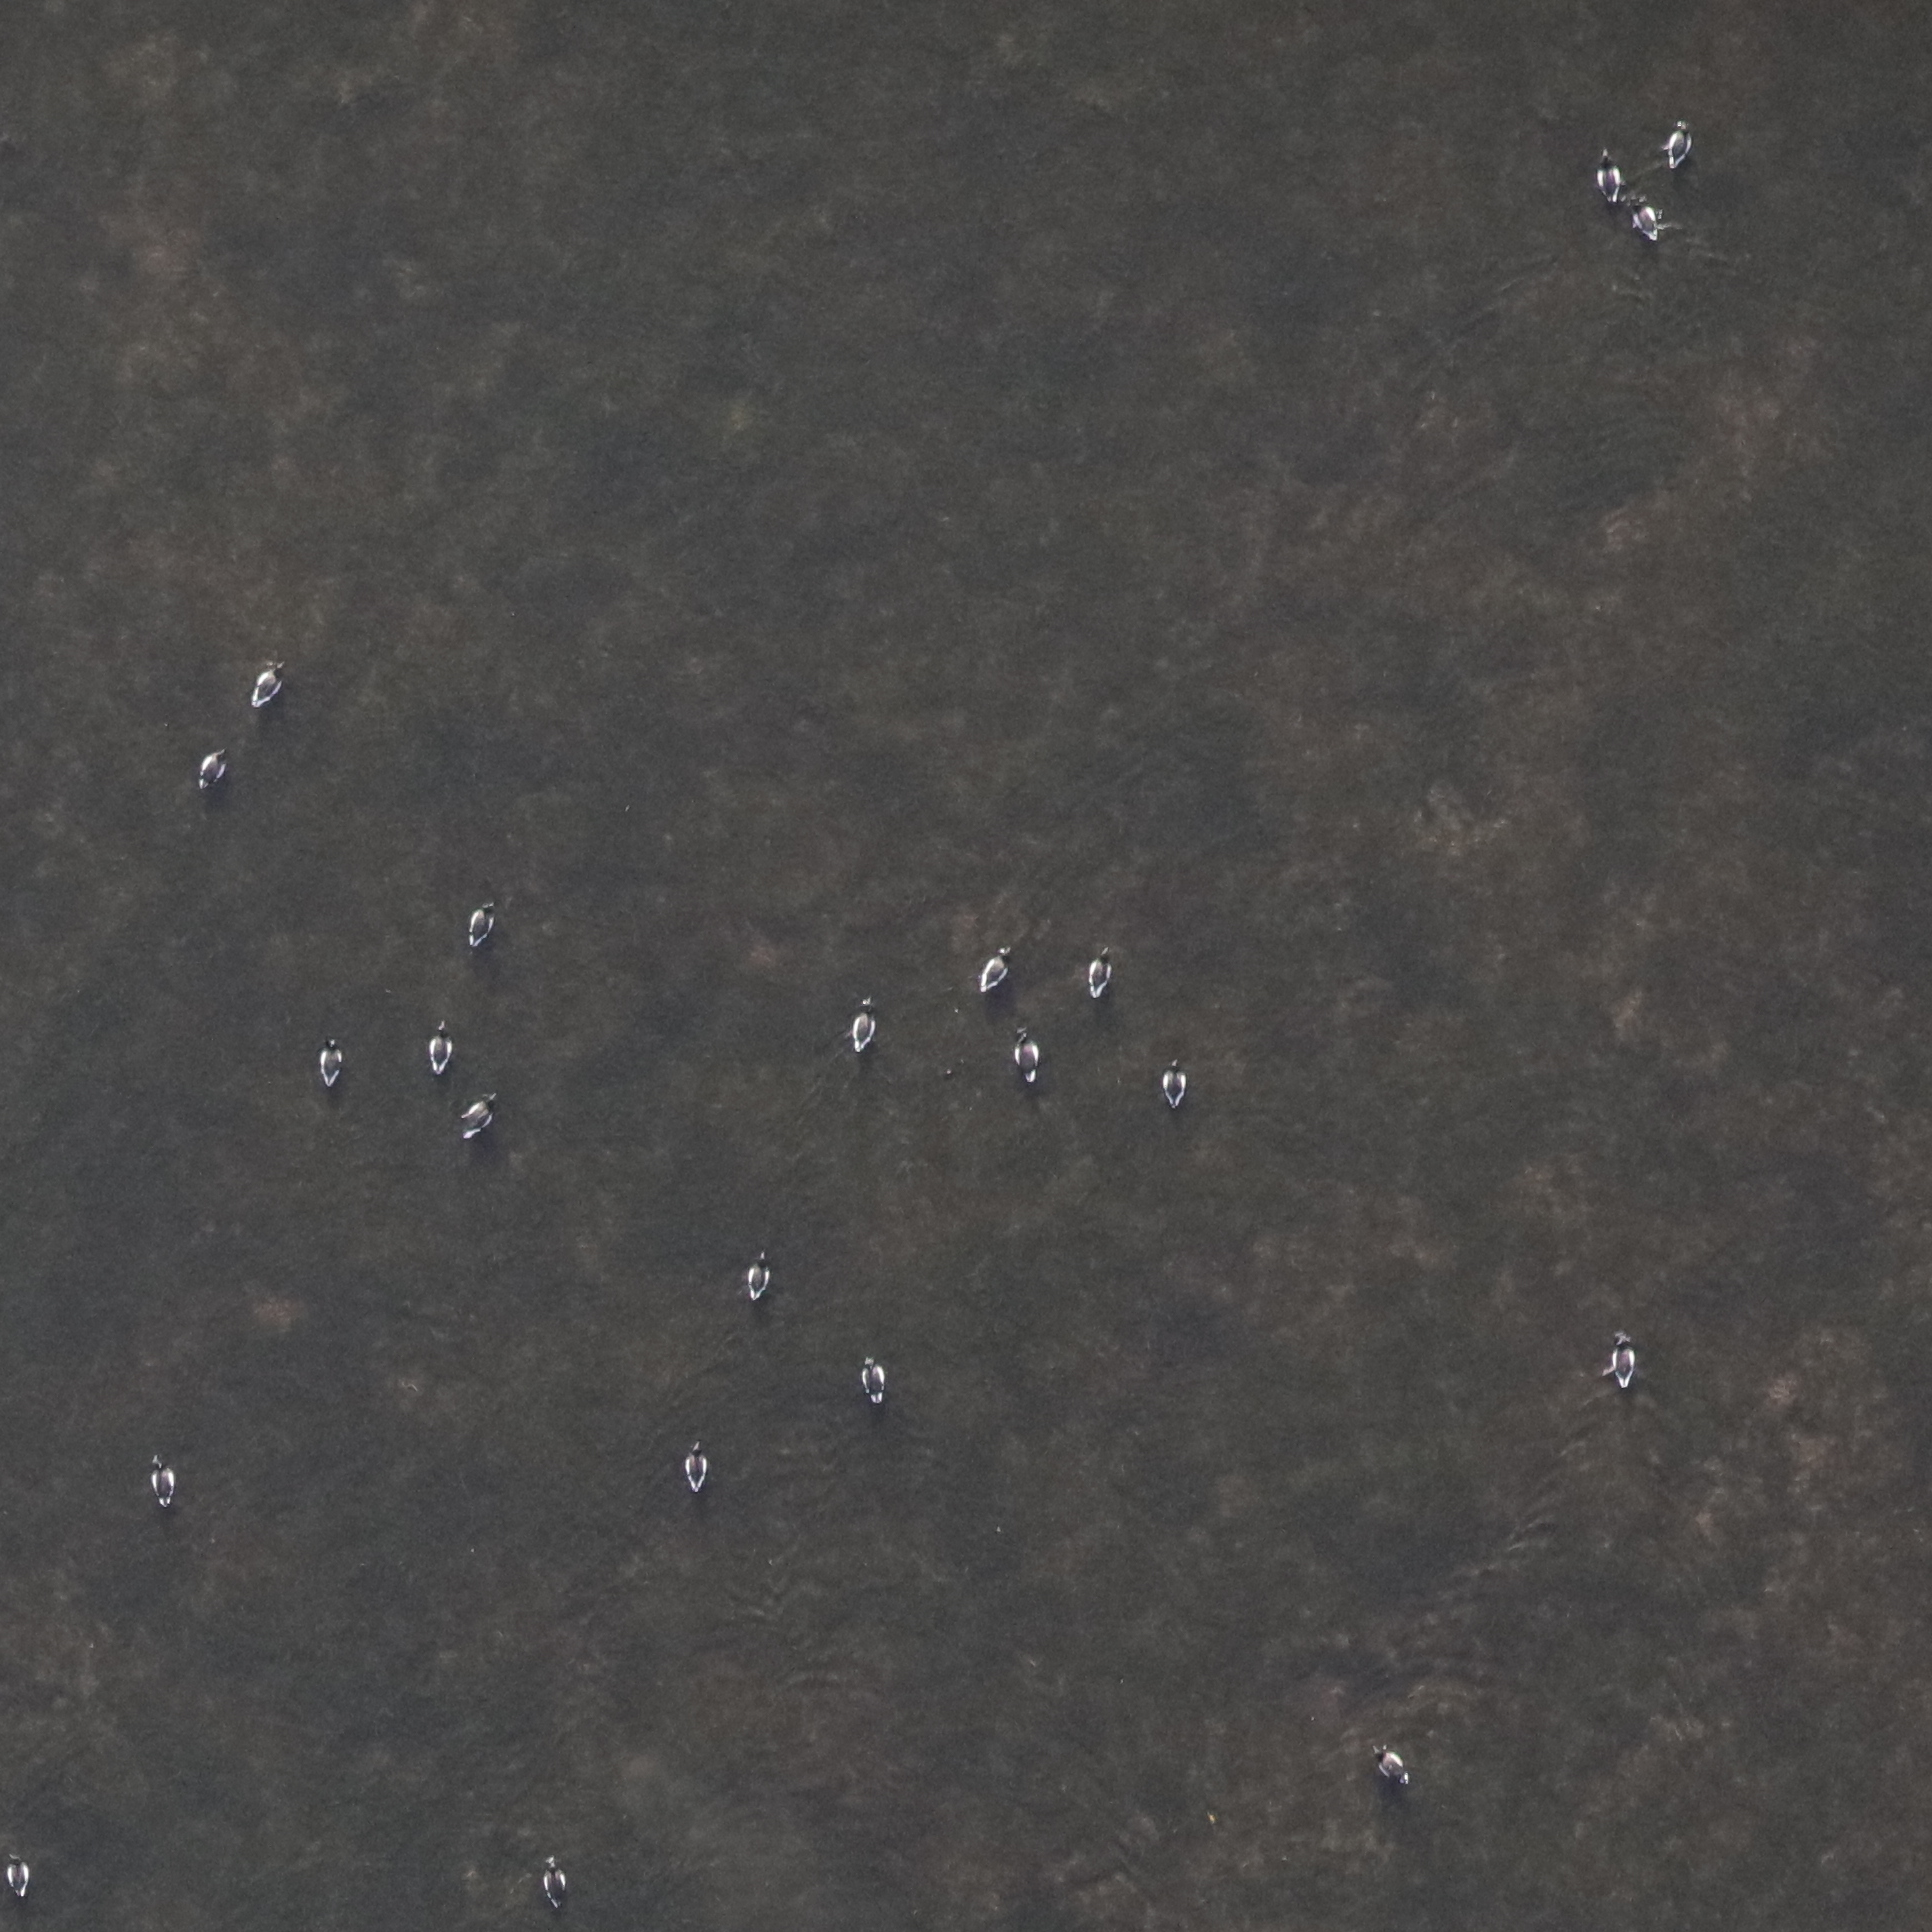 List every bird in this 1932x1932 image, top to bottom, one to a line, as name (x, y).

brant (1679, 145)
brant (1608, 180)
brant (1644, 220)
brant (268, 686)
brant (212, 770)
brant (483, 924)
brant (997, 970)
brant (1101, 974)
brant (865, 1027)
brant (440, 1049)
brant (1027, 1055)
brant (332, 1062)
brant (1174, 1083)
brant (479, 1118)
brant (759, 1276)
brant (1620, 1362)
brant (874, 1380)
brant (697, 1465)
brant (163, 1482)
brant (1390, 1764)
brant (18, 1875)
brant (554, 1882)